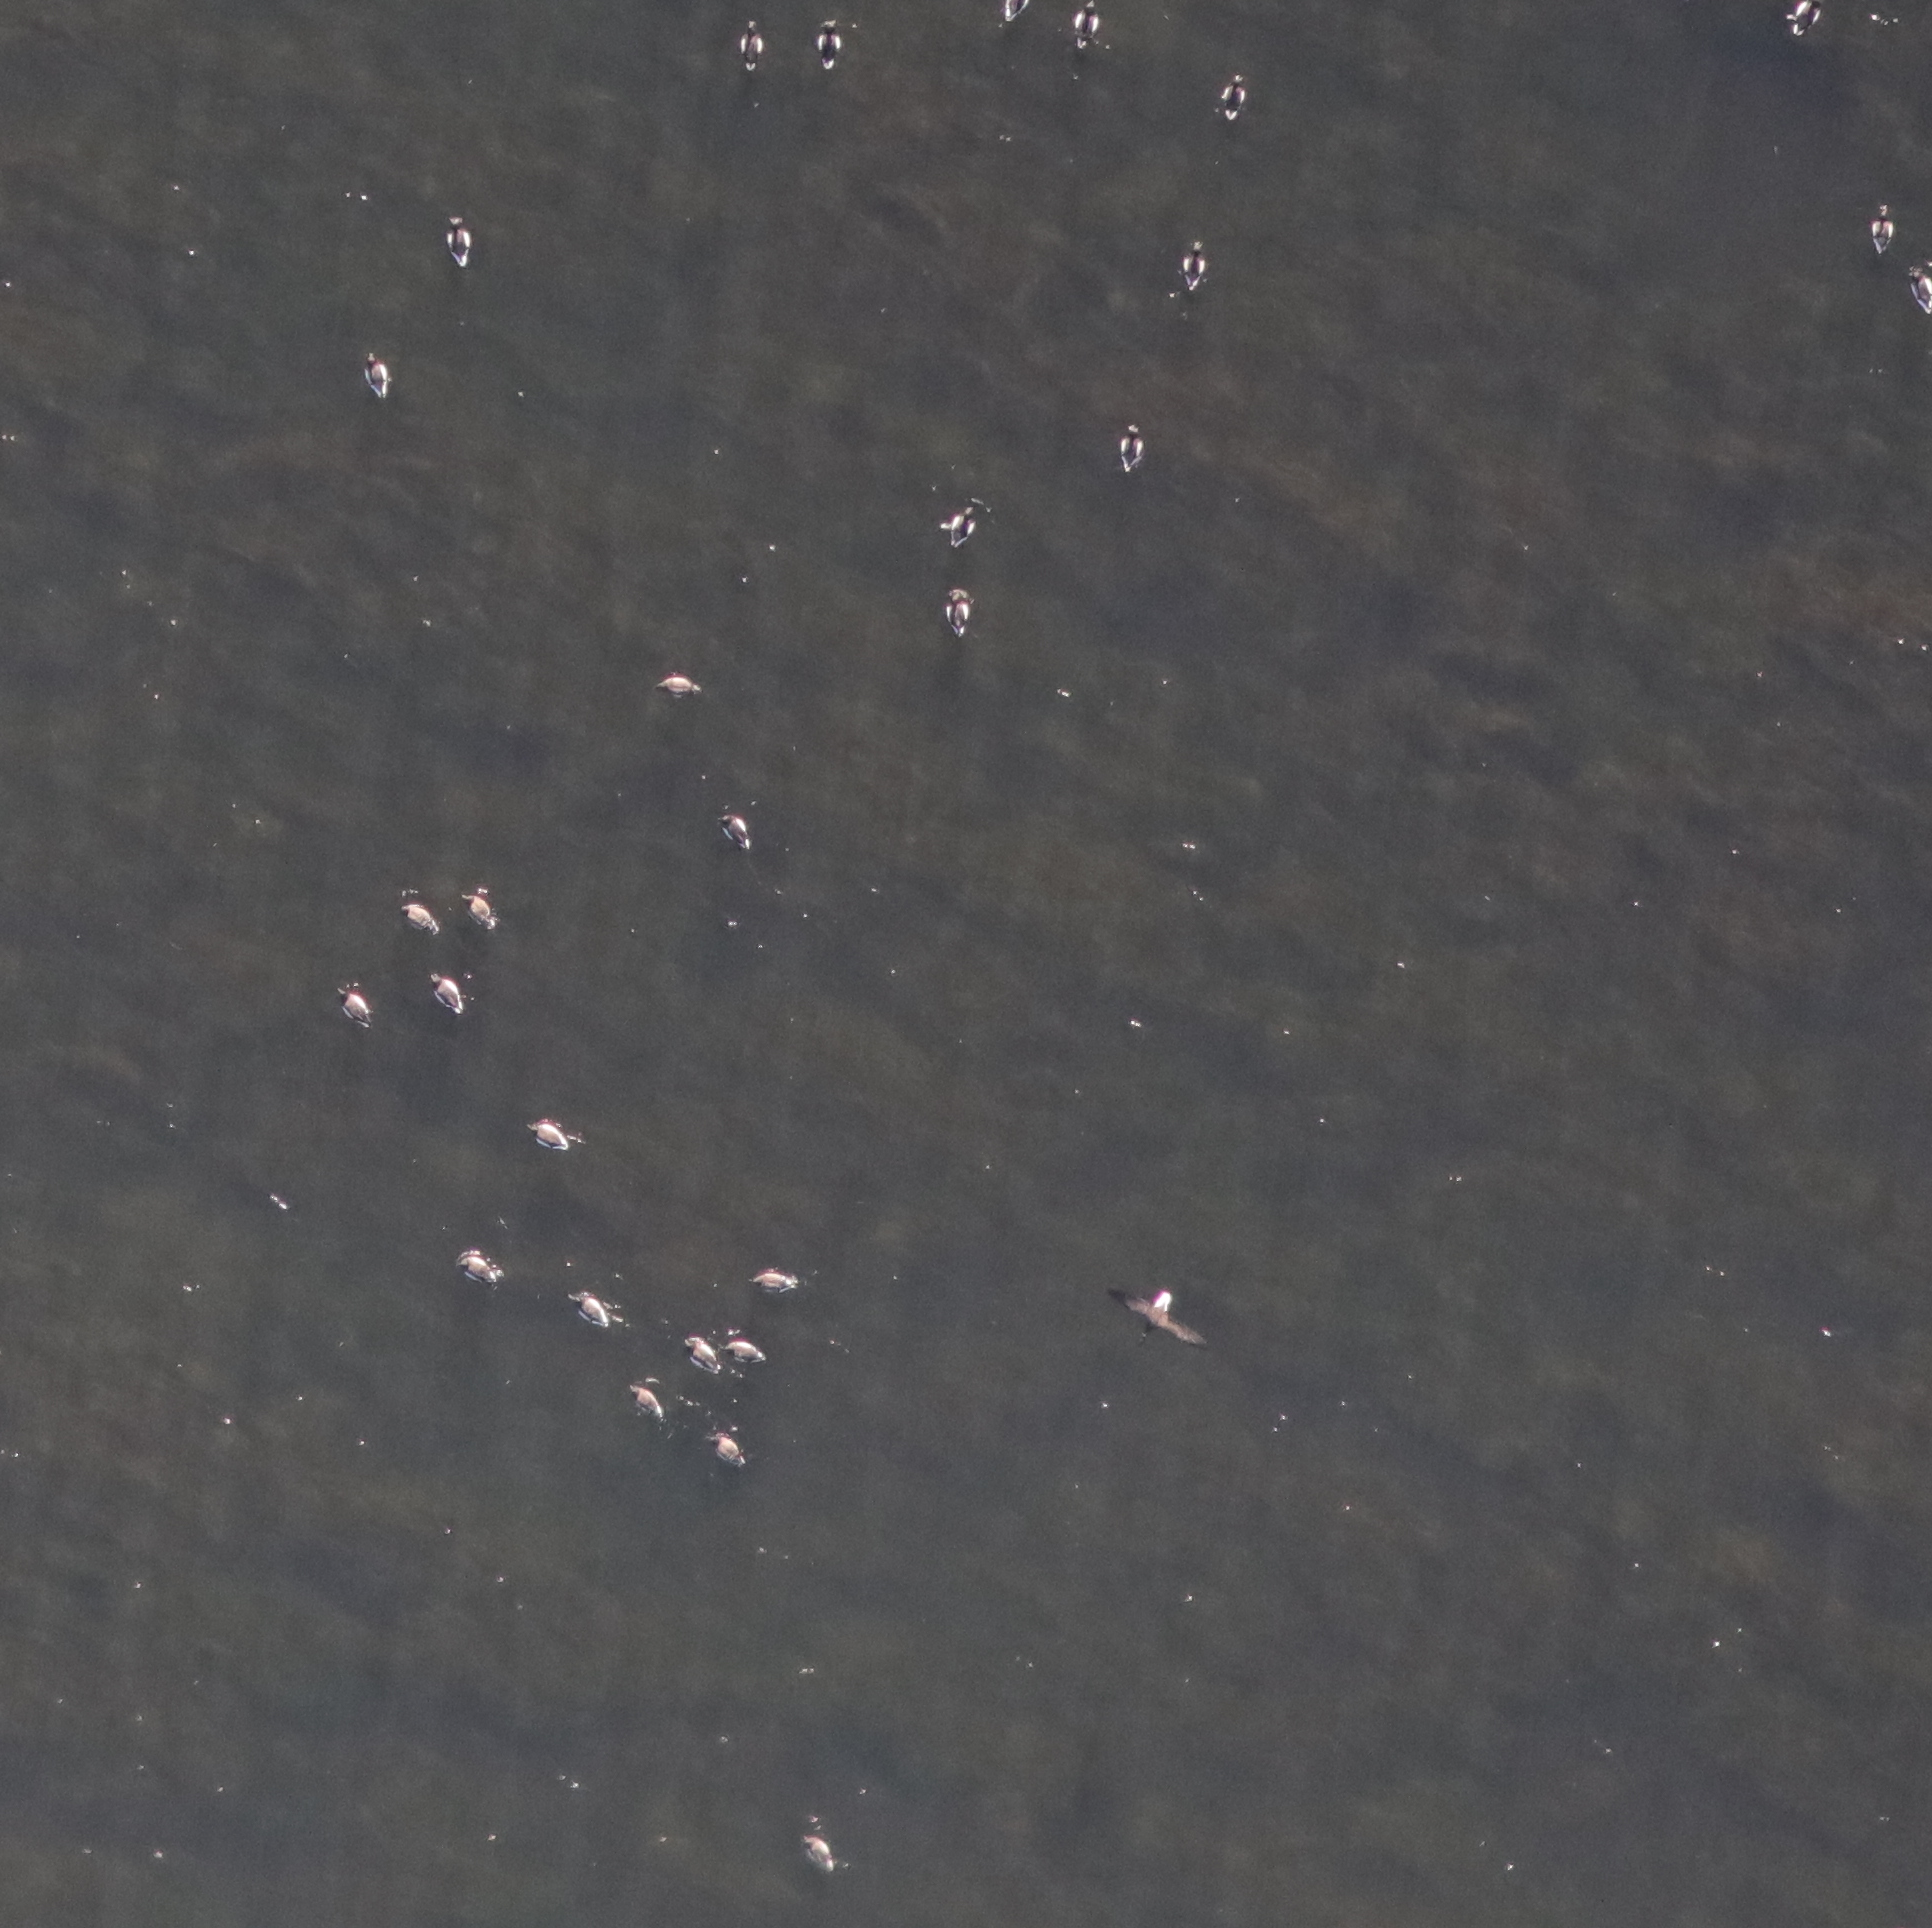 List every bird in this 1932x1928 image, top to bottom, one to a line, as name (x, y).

brant (1016, 0)
brant (1805, 14)
brant (1088, 22)
brant (829, 43)
brant (751, 46)
brant (1234, 98)
brant (1881, 231)
brant (459, 244)
brant (1195, 266)
brant (1923, 289)
brant (378, 375)
brant (1132, 451)
brant (959, 527)
brant (958, 612)
brant (680, 684)
brant (736, 833)
brant (480, 911)
brant (419, 920)
brant (449, 993)
brant (356, 1006)
brant (550, 1135)
brant (479, 1267)
brant (774, 1280)
brant (593, 1310)
brant (1157, 1318)
brant (705, 1353)
brant (748, 1354)
brant (647, 1402)
brant (727, 1448)
brant (818, 1853)